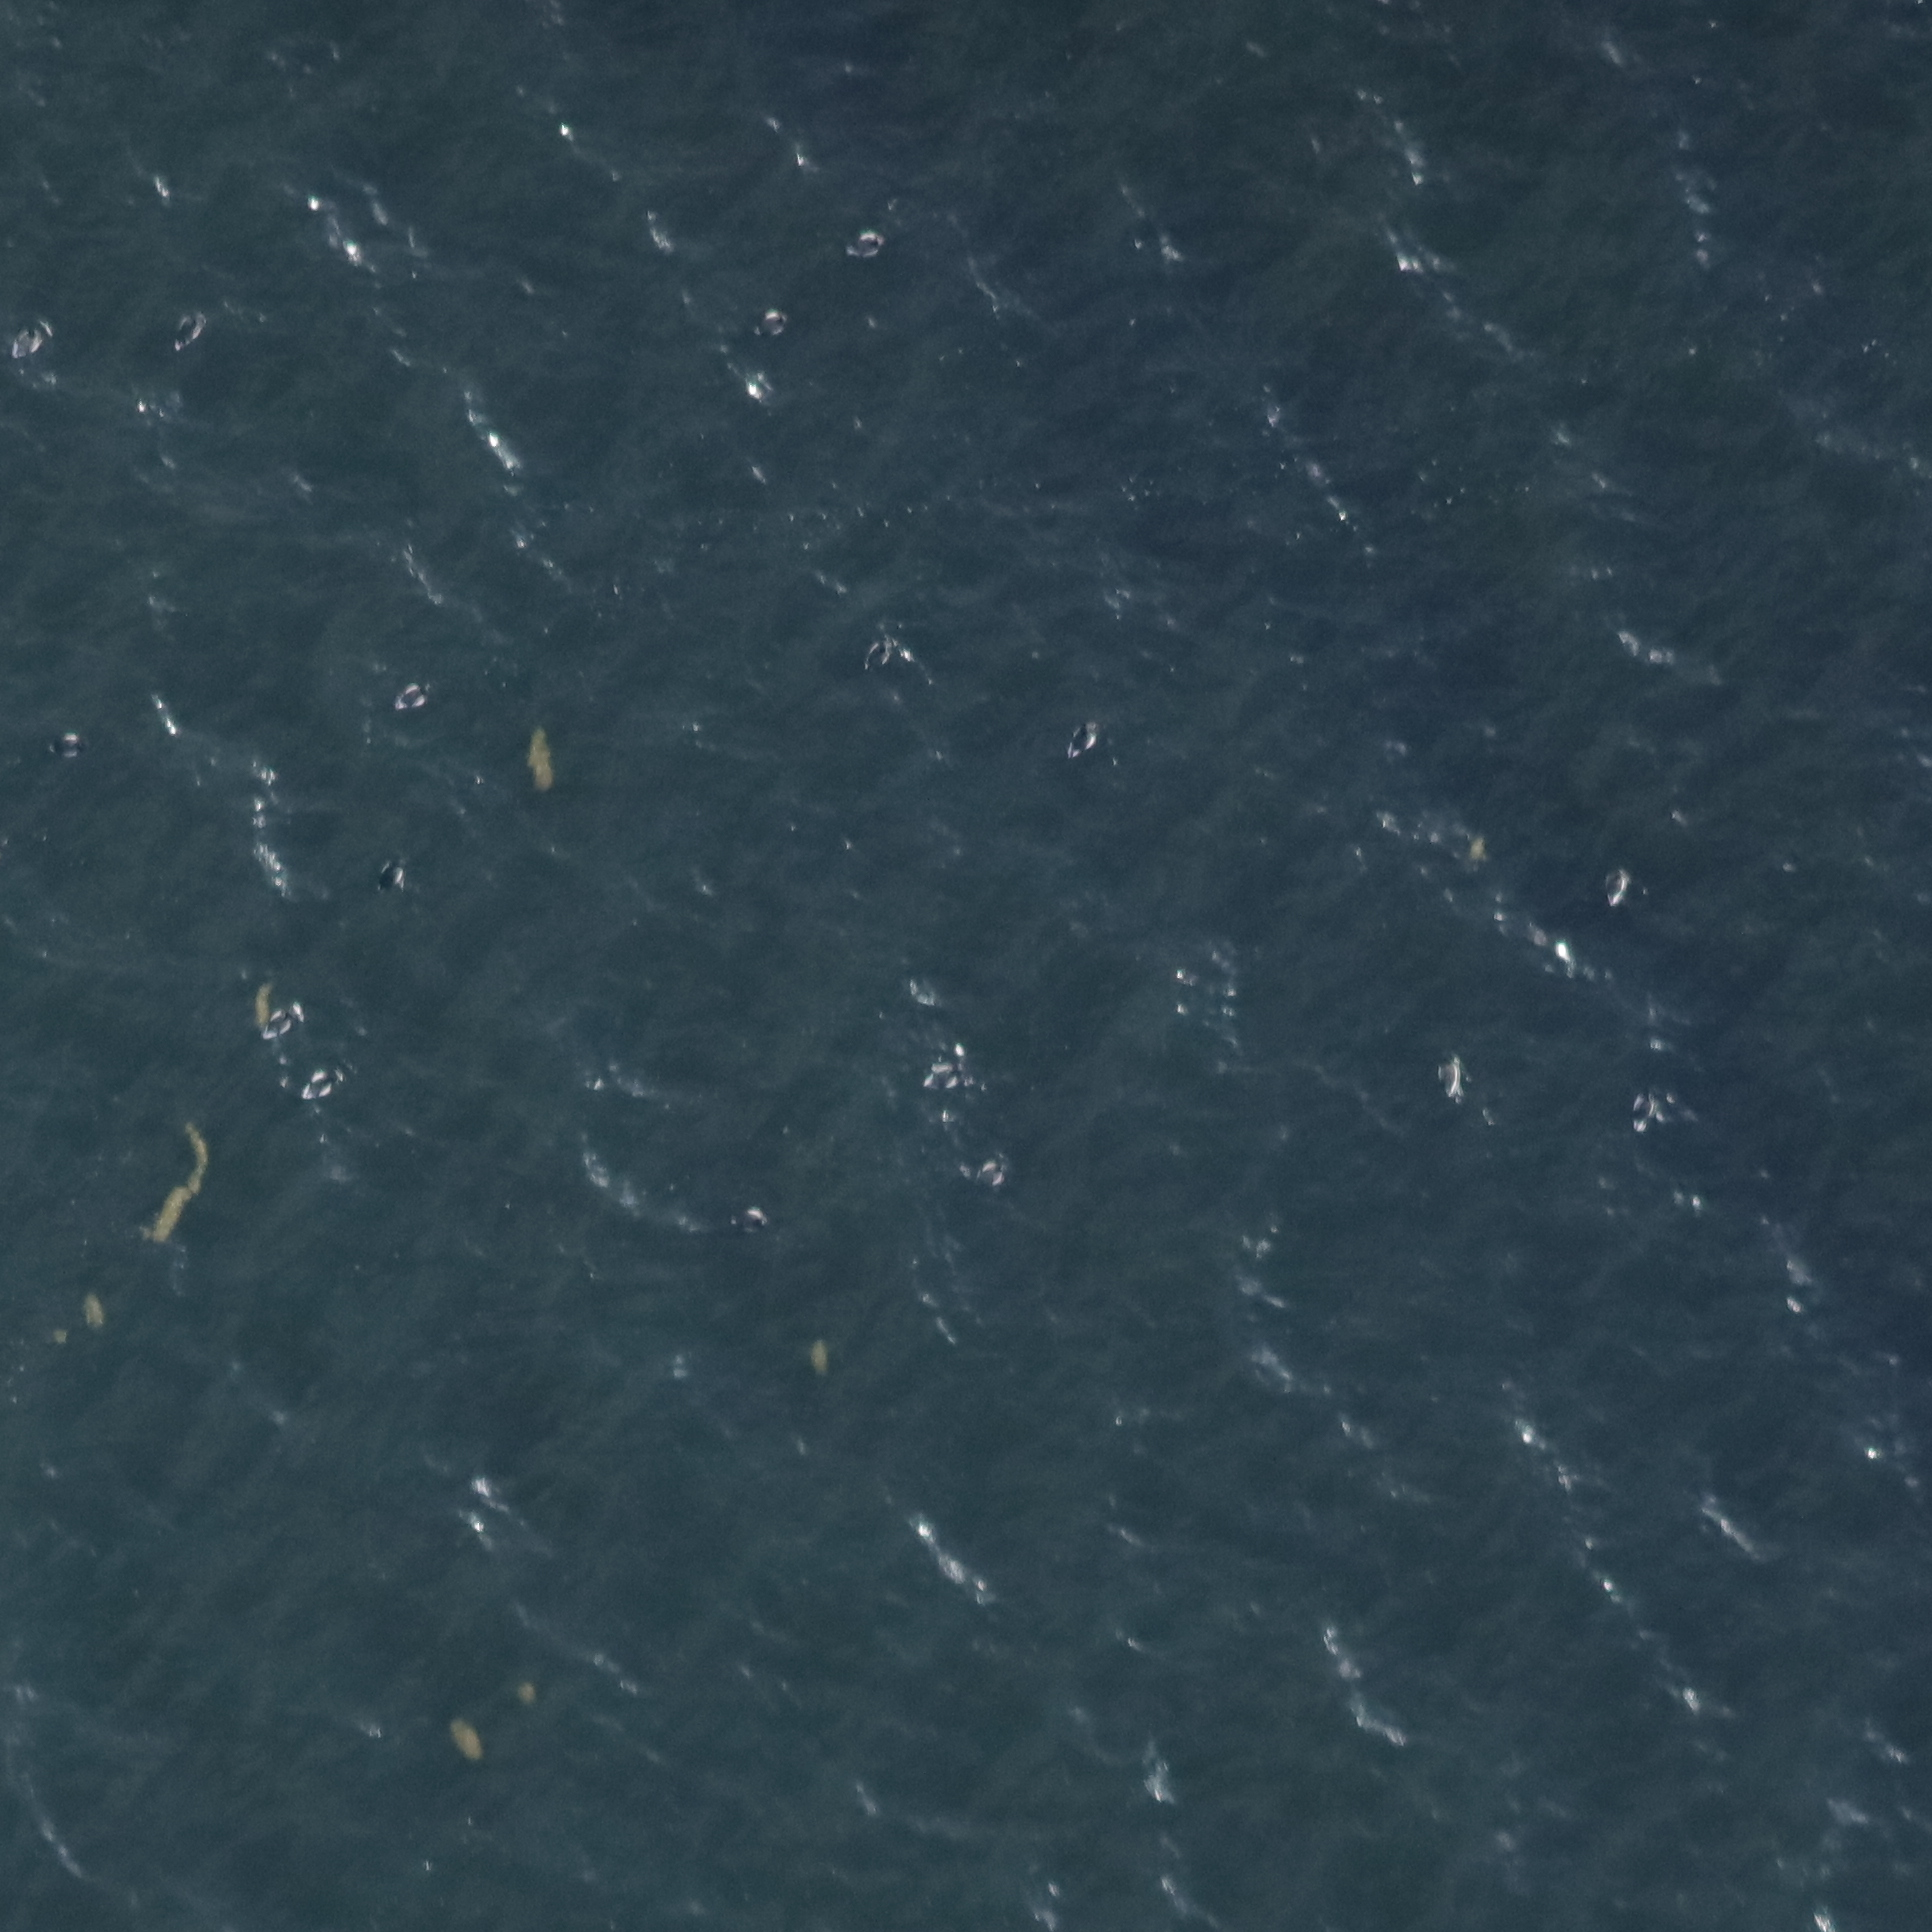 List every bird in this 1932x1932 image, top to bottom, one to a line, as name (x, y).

brant (867, 245)
brant (770, 325)
brant (186, 328)
brant (25, 342)
brant (878, 655)
brant (413, 694)
brant (1083, 739)
brant (69, 748)
brant (392, 875)
brant (1612, 881)
brant (277, 1023)
brant (1450, 1075)
brant (946, 1076)
brant (320, 1084)
brant (1644, 1110)
brant (991, 1176)
brant (753, 1225)